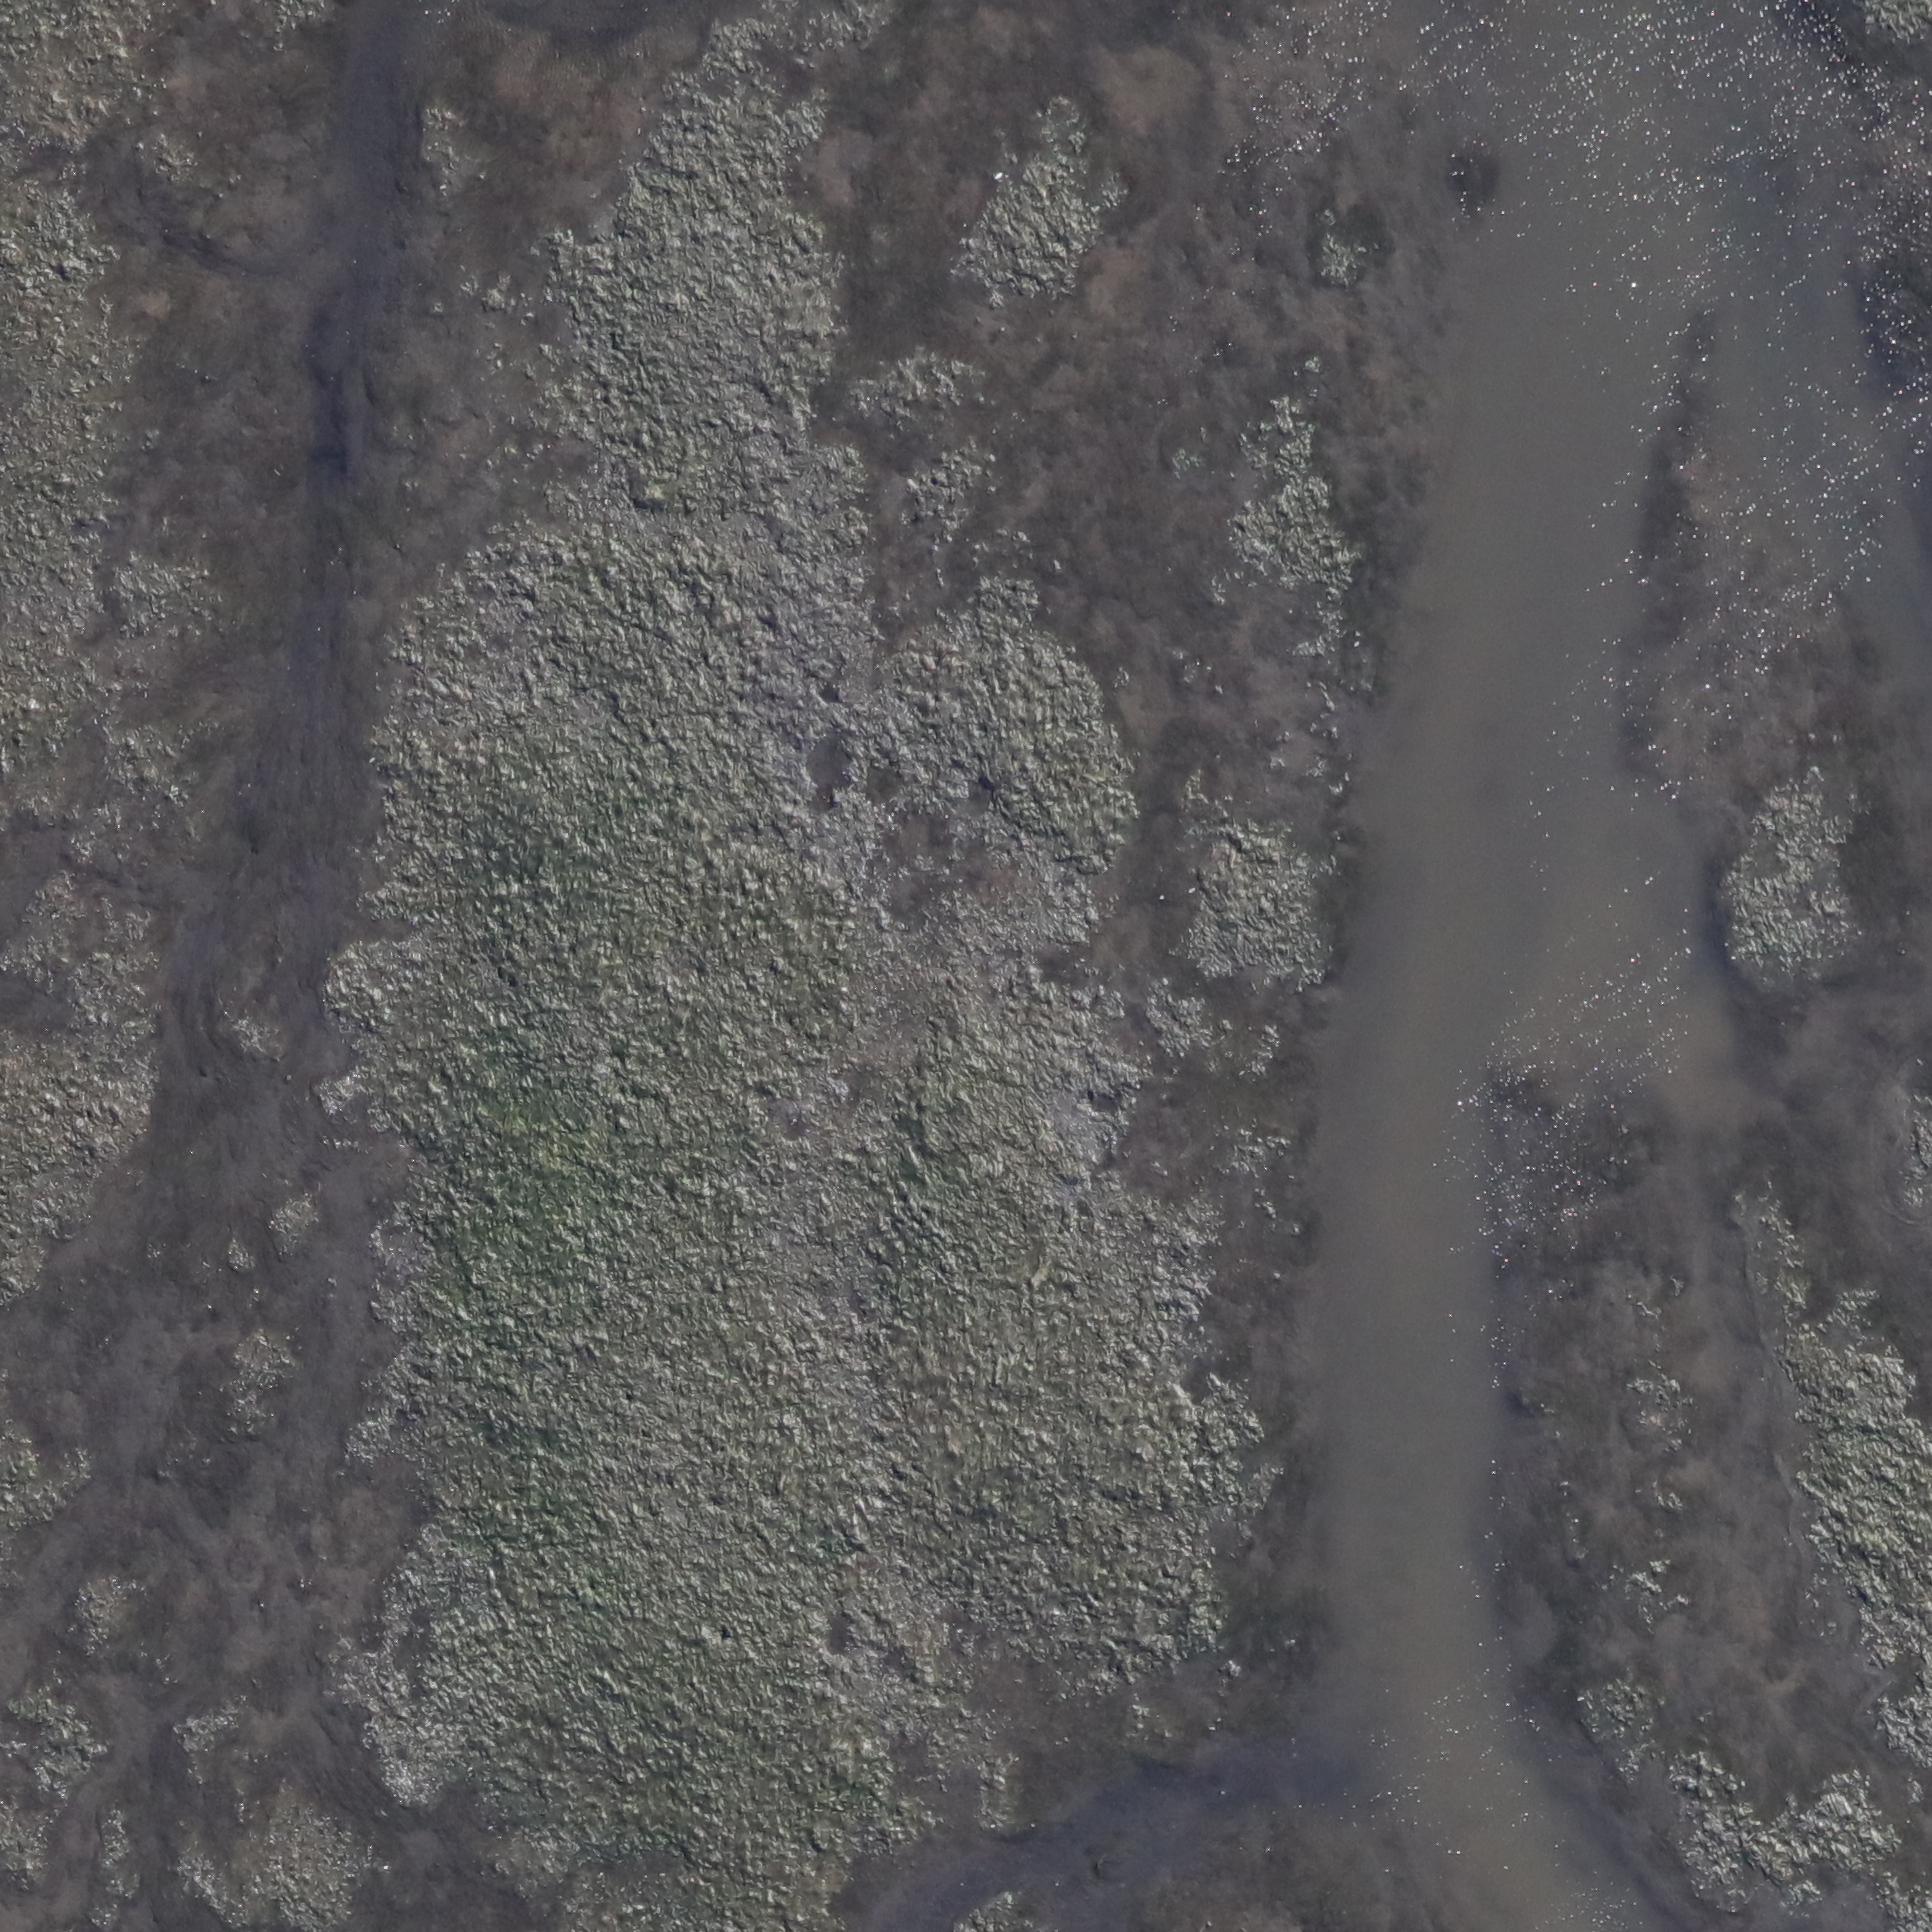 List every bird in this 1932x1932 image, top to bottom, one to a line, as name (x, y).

None